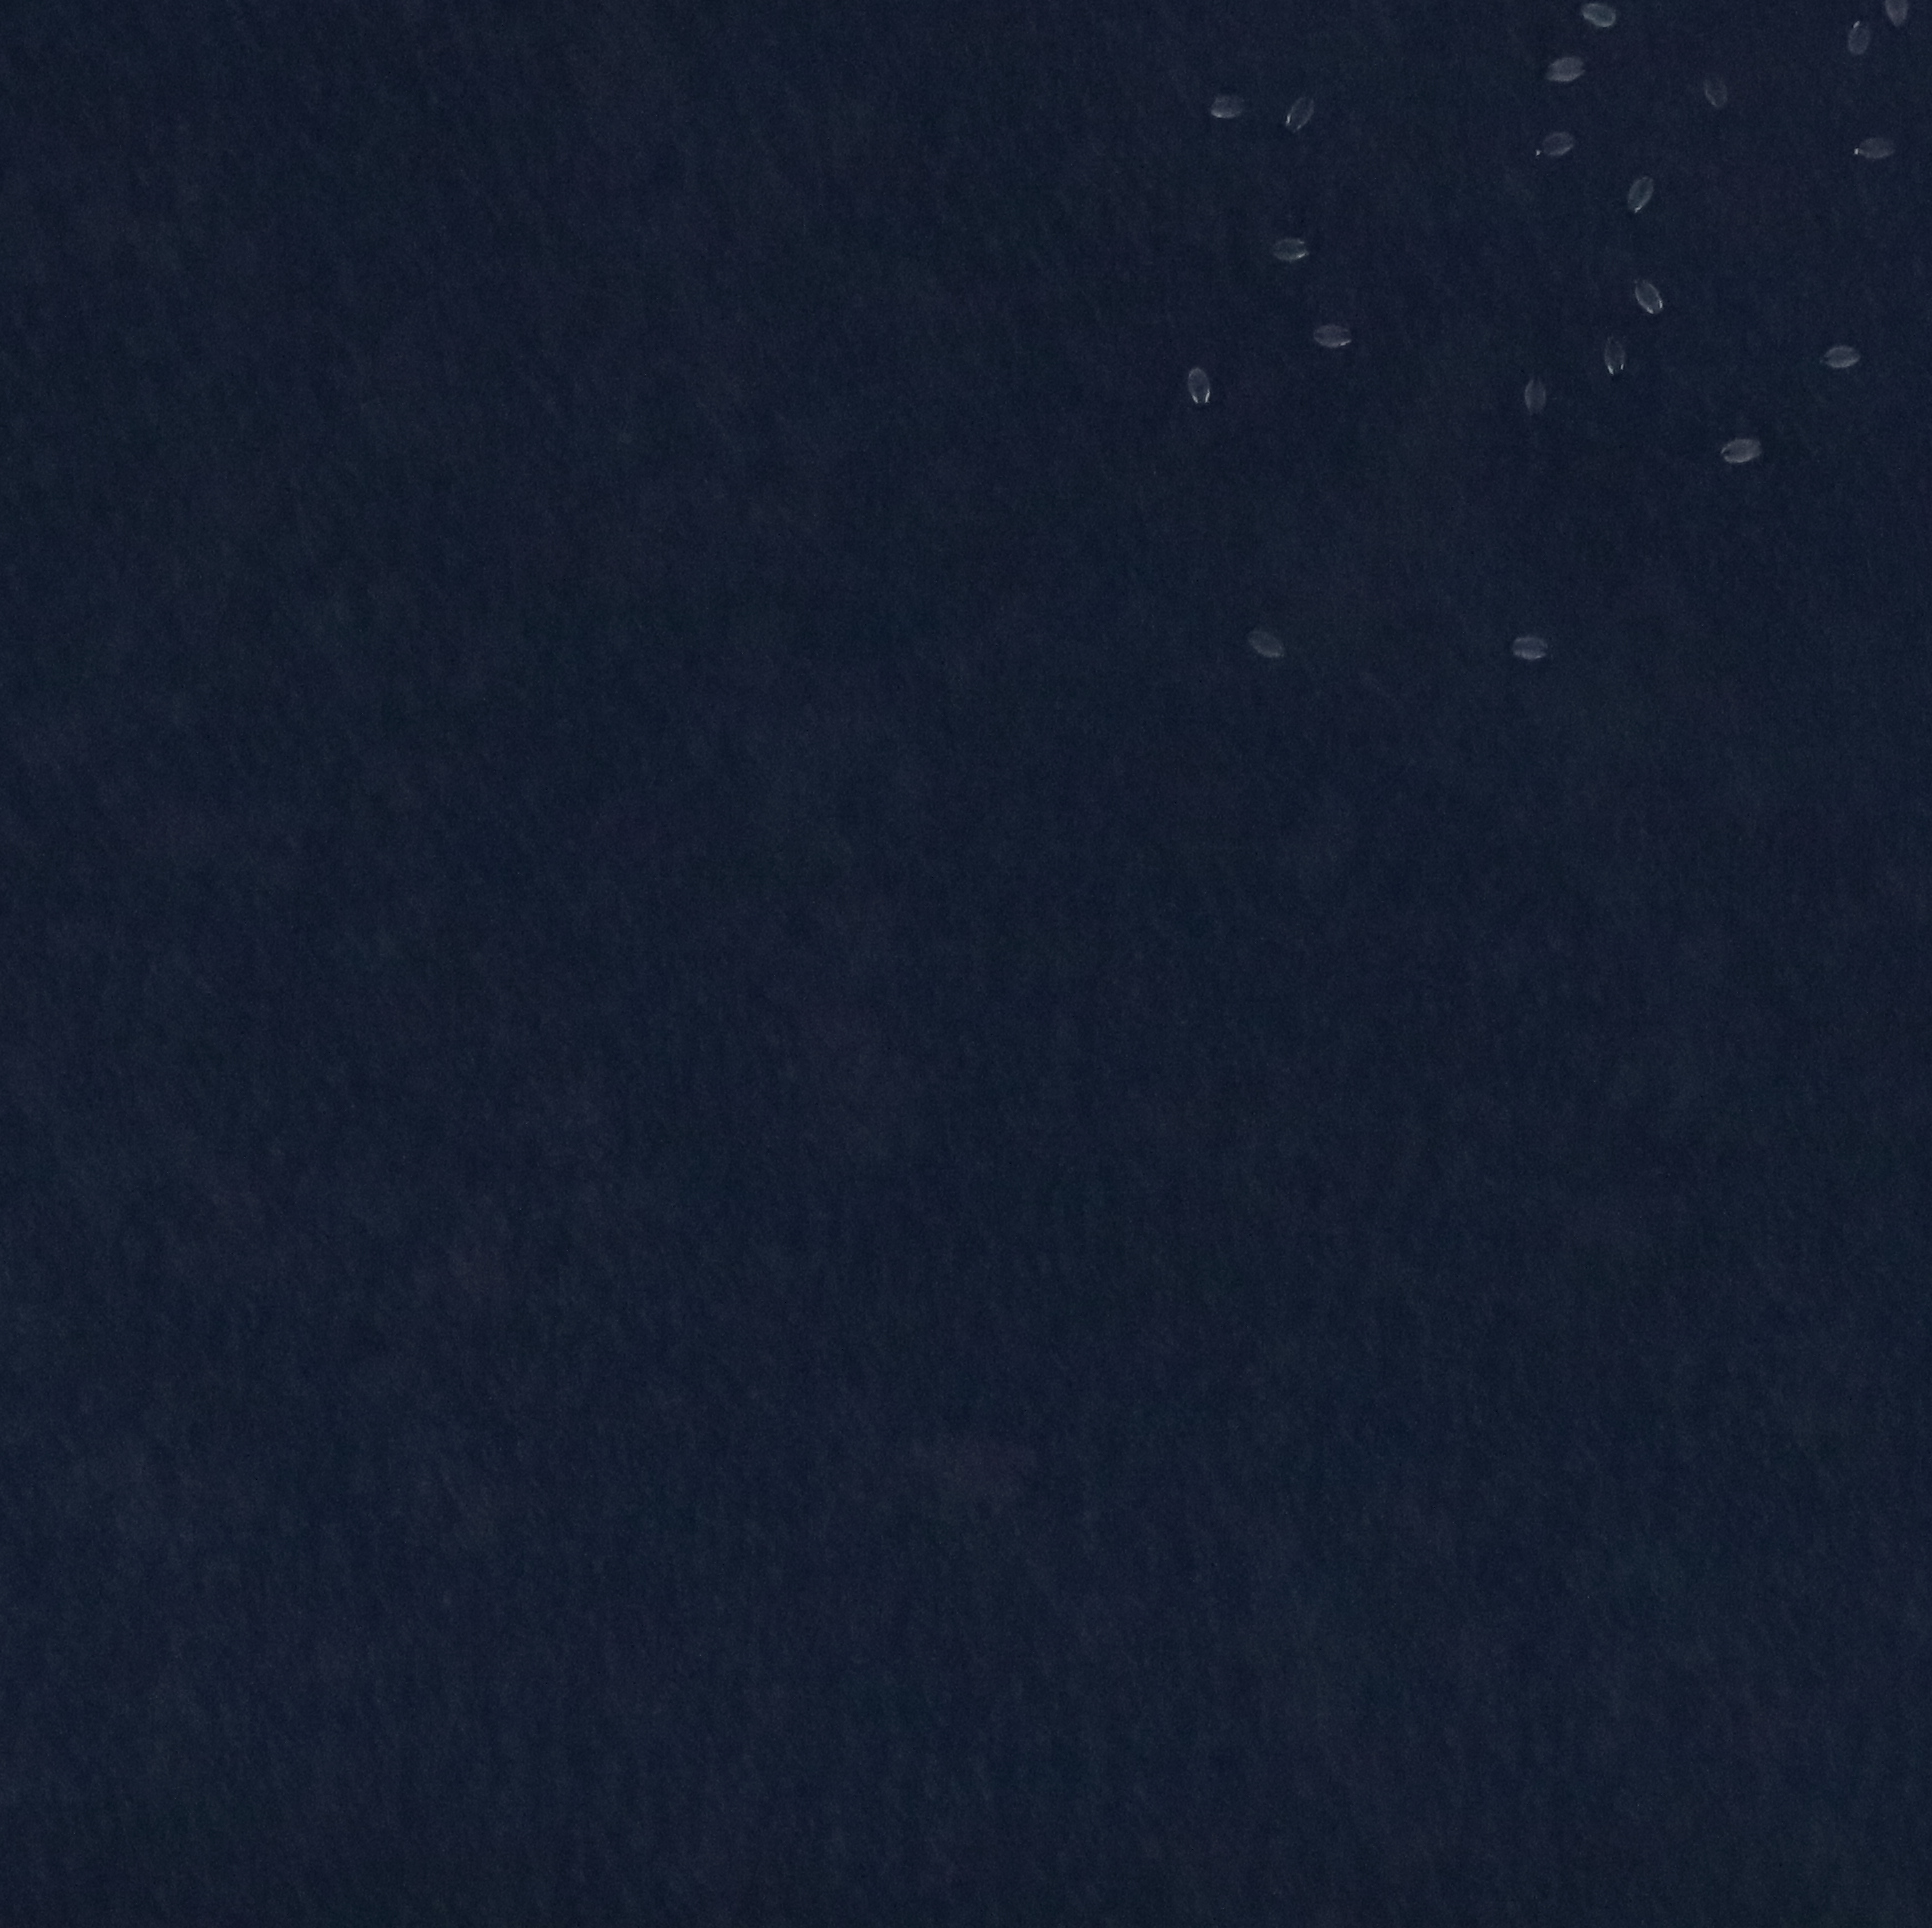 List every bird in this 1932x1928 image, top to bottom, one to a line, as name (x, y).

Canada goose (1896, 3)
Canada goose (1598, 15)
Canada goose (1855, 38)
Canada goose (1565, 68)
Canada goose (1715, 89)
Canada goose (1229, 105)
Canada goose (1299, 111)
Canada goose (1554, 140)
Canada goose (1875, 146)
Canada goose (1638, 194)
Canada goose (1287, 244)
Canada goose (1646, 294)
Canada goose (1331, 333)
Canada goose (1614, 351)
Canada goose (1839, 359)
Canada goose (1199, 384)
Canada goose (1535, 391)
Canada goose (1738, 447)
Canada goose (1268, 643)
Canada goose (1527, 643)